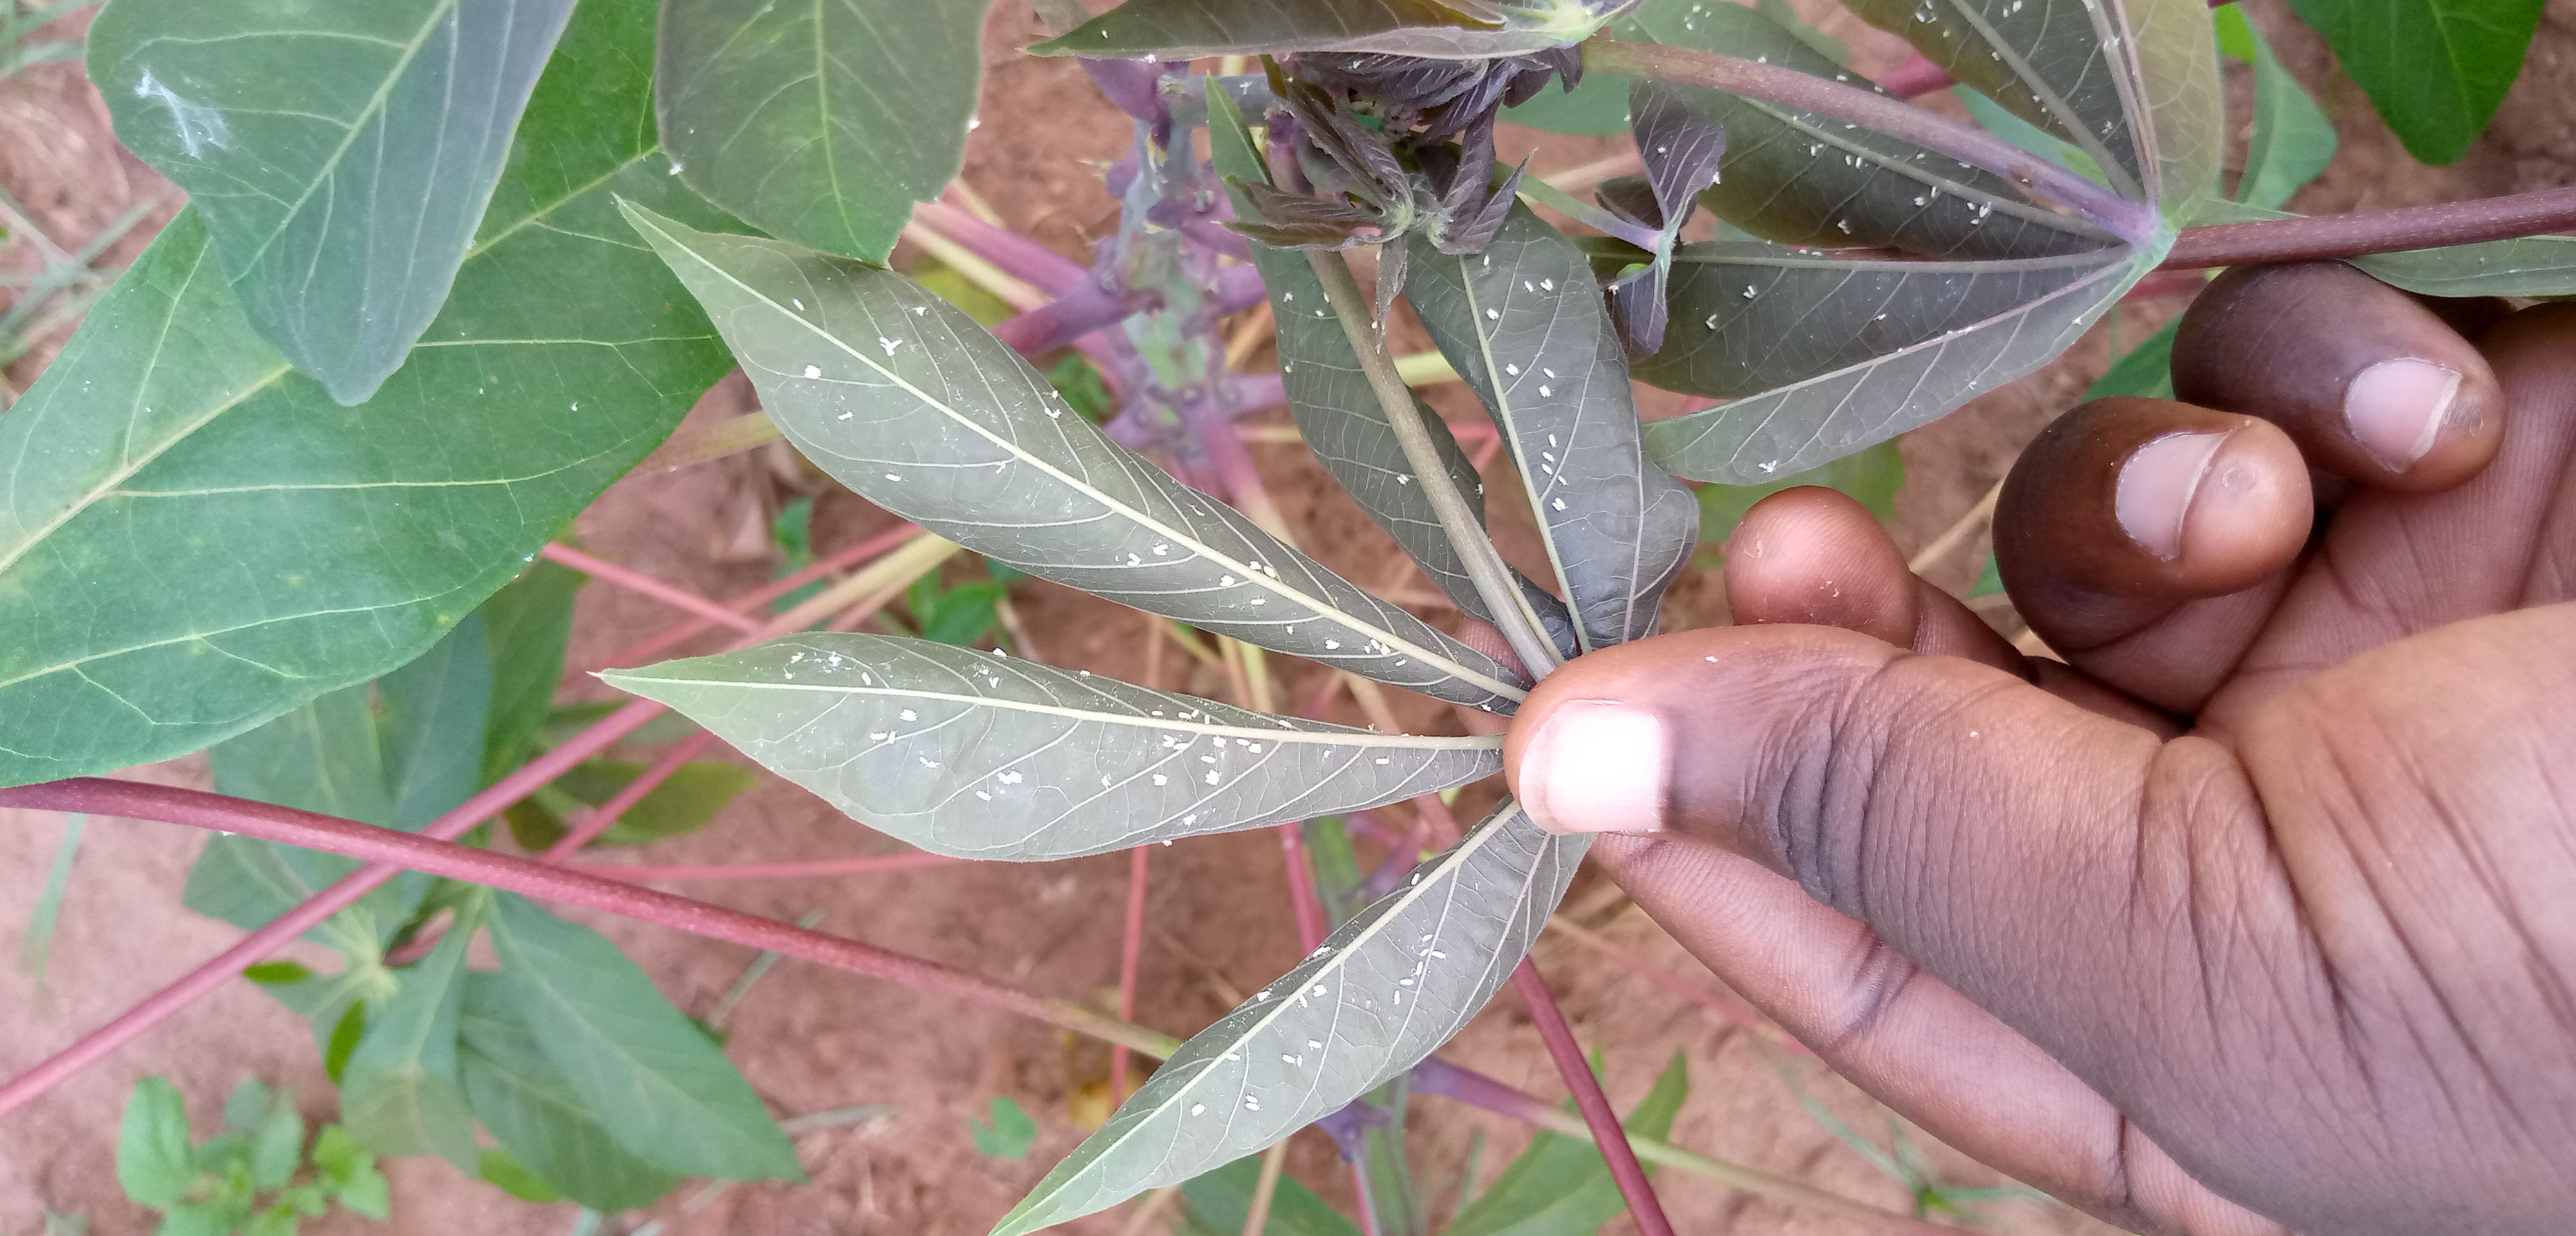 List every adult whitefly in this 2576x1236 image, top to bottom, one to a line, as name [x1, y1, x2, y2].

whitefly [1924, 1, 1934, 11]
whitefly [2012, 1, 2023, 14]
whitefly [1692, 4, 1701, 14]
whitefly [2002, 6, 2010, 19]
whitefly [1584, 8, 1595, 17]
whitefly [1914, 11, 1925, 24]
whitefly [1685, 22, 1696, 31]
whitefly [1100, 29, 1108, 39]
whitefly [1990, 50, 2002, 62]
whitefly [1141, 53, 1157, 64]
whitefly [1350, 55, 1365, 71]
whitefly [1755, 55, 1766, 65]
whitefly [1833, 73, 1849, 82]
whitefly [1238, 80, 1256, 95]
whitefly [1871, 84, 1887, 95]
whitefly [2031, 94, 2041, 104]
whitefly [1622, 113, 1632, 124]
whitefly [967, 118, 982, 133]
whitefly [2103, 119, 2114, 131]
whitefly [1843, 122, 1857, 131]
whitefly [1808, 144, 1817, 158]
whitefly [1656, 146, 1667, 154]
whitefly [1844, 153, 1853, 167]
whitefly [1915, 153, 1926, 162]
whitefly [1855, 155, 1862, 171]
whitefly [667, 160, 686, 178]
whitefly [1957, 160, 1972, 171]
whitefly [1710, 173, 1725, 187]
whitefly [1930, 185, 1937, 200]
whitefly [1912, 196, 1925, 201]
whitefly [1966, 201, 1976, 211]
whitefly [1913, 201, 1925, 207]
whitefly [1978, 205, 1991, 220]
whitefly [1834, 218, 1853, 238]
whitefly [1969, 218, 1980, 226]
whitefly [1797, 248, 1808, 256]
whitefly [1375, 249, 1381, 263]
whitefly [1810, 251, 1823, 257]
whitefly [1482, 253, 1492, 268]
whitefly [1544, 278, 1553, 290]
whitefly [1522, 279, 1535, 293]
whitefly [1540, 281, 1552, 292]
whitefly [1607, 284, 1621, 296]
whitefly [1747, 285, 1757, 296]
whitefly [1322, 291, 1332, 304]
whitefly [1743, 291, 1754, 299]
whitefly [1281, 292, 1295, 304]
whitefly [791, 297, 806, 313]
whitefly [912, 304, 931, 320]
whitefly [1488, 308, 1500, 319]
whitefly [1313, 308, 1327, 319]
whitefly [1486, 310, 1495, 321]
whitefly [1873, 311, 1889, 323]
whitefly [1704, 312, 1720, 332]
whitefly [2071, 317, 2083, 326]
whitefly [1368, 321, 1379, 331]
whitefly [876, 333, 904, 357]
whitefly [1508, 363, 1519, 375]
whitefly [804, 364, 822, 373]
whitefly [1282, 364, 1293, 375]
whitefly [1504, 366, 1517, 376]
whitefly [1542, 366, 1556, 380]
whitefly [802, 372, 819, 382]
whitefly [1543, 384, 1552, 398]
whitefly [1538, 387, 1546, 398]
whitefly [1050, 389, 1059, 399]
whitefly [569, 402, 581, 414]
whitefly [1043, 406, 1062, 422]
whitefly [837, 408, 855, 421]
whitefly [1548, 432, 1558, 449]
whitefly [1541, 451, 1555, 462]
whitefly [993, 458, 1009, 475]
whitefly [1756, 459, 1778, 473]
whitefly [1540, 462, 1553, 476]
whitefly [884, 473, 904, 483]
whitefly [1399, 473, 1409, 482]
whitefly [1556, 474, 1567, 486]
whitefly [1396, 475, 1407, 485]
whitefly [1476, 482, 1486, 496]
whitefly [1555, 497, 1567, 510]
whitefly [1551, 501, 1562, 512]
whitefly [1152, 543, 1170, 550]
whitefly [1154, 550, 1167, 557]
whitefly [1127, 552, 1142, 561]
whitefly [1249, 560, 1260, 565]
whitefly [1126, 561, 1139, 566]
whitefly [1263, 563, 1278, 580]
whitefly [1250, 565, 1262, 570]
whitefly [1220, 573, 1235, 583]
whitefly [1218, 581, 1231, 588]
whitefly [1249, 596, 1267, 606]
whitefly [1283, 623, 1296, 635]
whitefly [1370, 637, 1381, 650]
whitefly [1323, 638, 1341, 652]
whitefly [1381, 643, 1391, 655]
whitefly [1363, 644, 1371, 655]
whitefly [992, 646, 1009, 658]
whitefly [1379, 647, 1387, 657]
whitefly [788, 649, 806, 665]
whitefly [827, 650, 846, 669]
whitefly [1394, 658, 1409, 669]
whitefly [977, 666, 990, 675]
whitefly [783, 668, 795, 682]
whitefly [1077, 668, 1092, 679]
whitefly [859, 670, 875, 688]
whitefly [986, 675, 1001, 689]
whitefly [1479, 703, 1493, 714]
whitefly [1192, 707, 1200, 716]
whitefly [899, 707, 921, 724]
whitefly [1150, 709, 1166, 718]
whitefly [1177, 710, 1193, 720]
whitefly [1202, 712, 1211, 726]
whitefly [1276, 716, 1294, 731]
whitefly [1365, 721, 1376, 732]
whitefly [887, 729, 898, 747]
whitefly [868, 731, 887, 742]
whitefly [1162, 733, 1176, 742]
whitefly [1211, 736, 1227, 745]
whitefly [1234, 737, 1251, 747]
whitefly [1162, 740, 1174, 748]
whitefly [1250, 741, 1262, 748]
whitefly [1172, 742, 1191, 751]
whitefly [1213, 742, 1224, 749]
whitefly [1248, 747, 1264, 756]
whitefly [1319, 749, 1333, 760]
whitefly [1199, 753, 1218, 765]
whitefly [917, 754, 942, 770]
whitefly [1374, 756, 1391, 766]
whitefly [1202, 767, 1220, 780]
whitefly [1007, 769, 1025, 785]
whitefly [996, 771, 1012, 785]
whitefly [1151, 772, 1169, 780]
whitefly [1099, 774, 1112, 792]
whitefly [1153, 779, 1168, 787]
whitefly [1205, 779, 1218, 787]
whitefly [974, 790, 993, 803]
whitefly [1181, 812, 1199, 829]
whitefly [1160, 838, 1174, 848]
whitefly [1409, 871, 1421, 886]
whitefly [1419, 933, 1435, 942]
whitefly [1312, 946, 1324, 958]
whitefly [1324, 946, 1331, 951]
whitefly [1419, 946, 1430, 958]
whitefly [1431, 950, 1446, 960]
whitefly [1414, 959, 1424, 976]
whitefly [1399, 977, 1414, 987]
whitefly [1312, 983, 1329, 991]
whitefly [1392, 988, 1403, 1006]
whitefly [1313, 988, 1329, 999]
whitefly [1255, 989, 1271, 1004]
whitefly [1298, 992, 1309, 1009]
whitefly [1306, 1038, 1324, 1050]
whitefly [1222, 1052, 1242, 1063]
whitefly [1295, 1053, 1304, 1069]
whitefly [1281, 1053, 1296, 1065]
whitefly [1244, 1093, 1260, 1102]
whitefly [1244, 1101, 1263, 1113]
whitefly [1189, 1103, 1207, 1118]